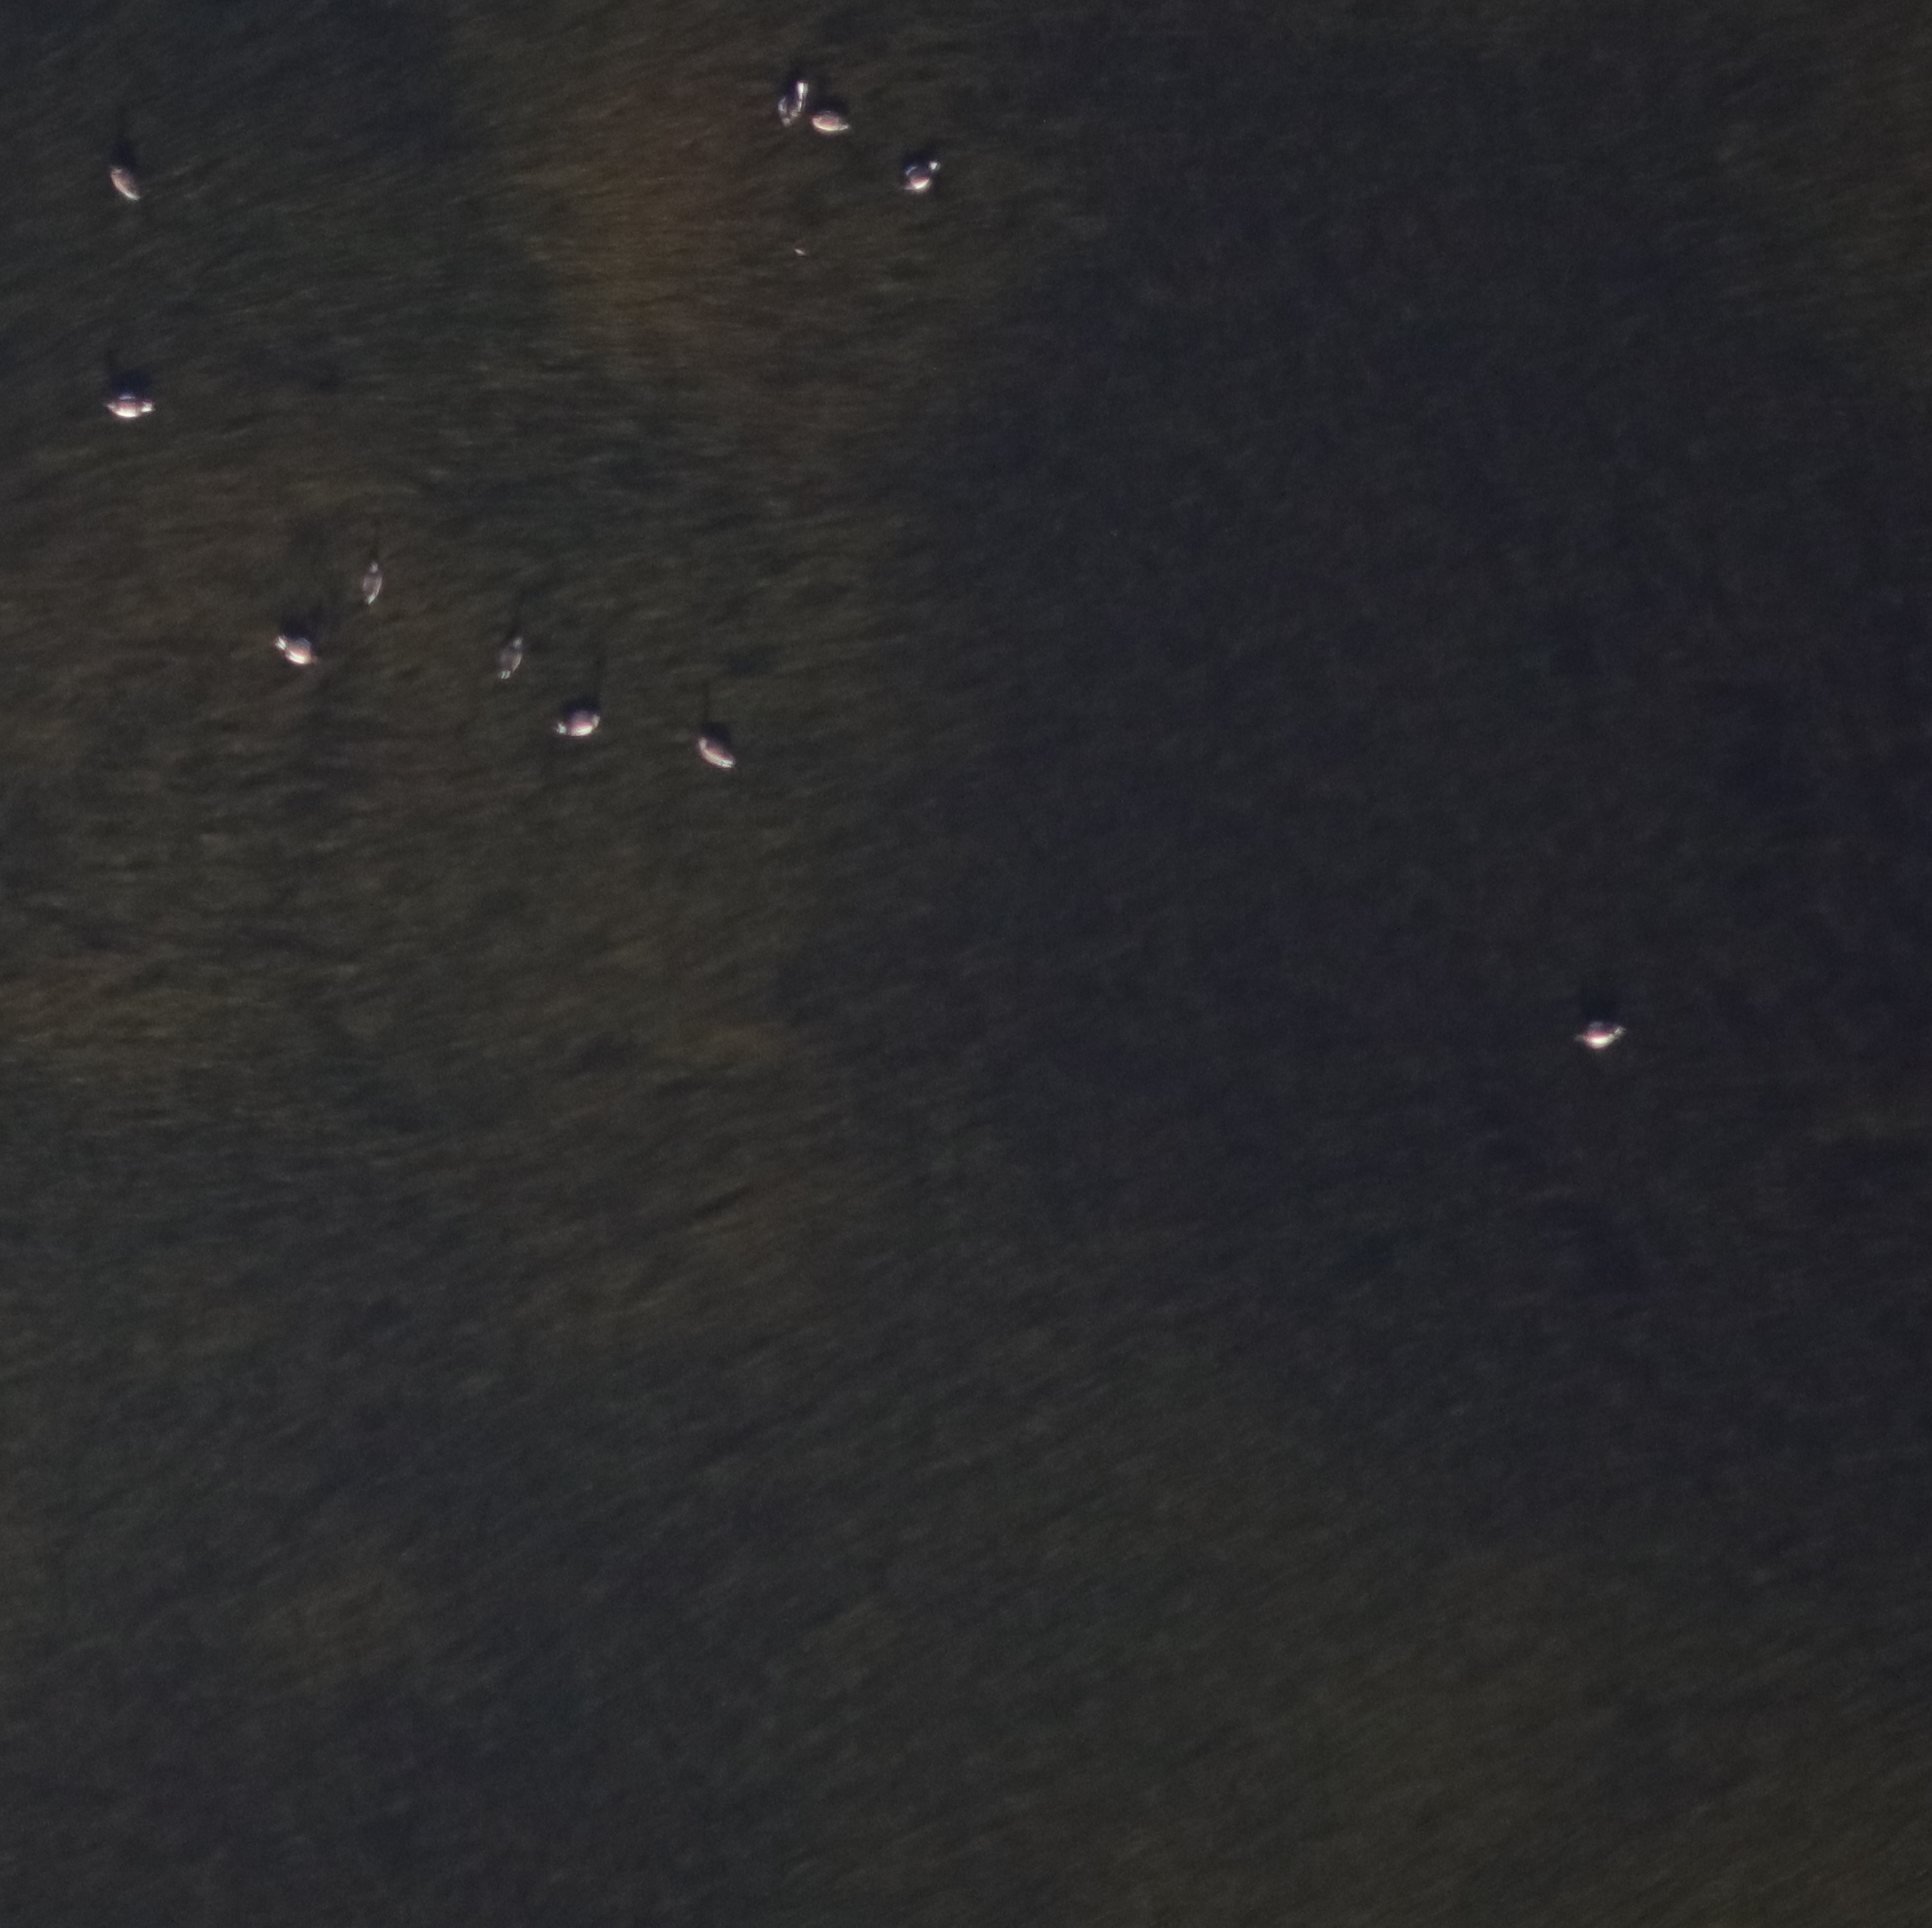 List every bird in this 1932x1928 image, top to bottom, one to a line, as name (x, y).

brant (795, 101)
brant (920, 174)
brant (127, 181)
brant (128, 404)
brant (370, 585)
brant (297, 647)
brant (512, 656)
brant (579, 720)
brant (716, 750)
brant (1600, 1033)